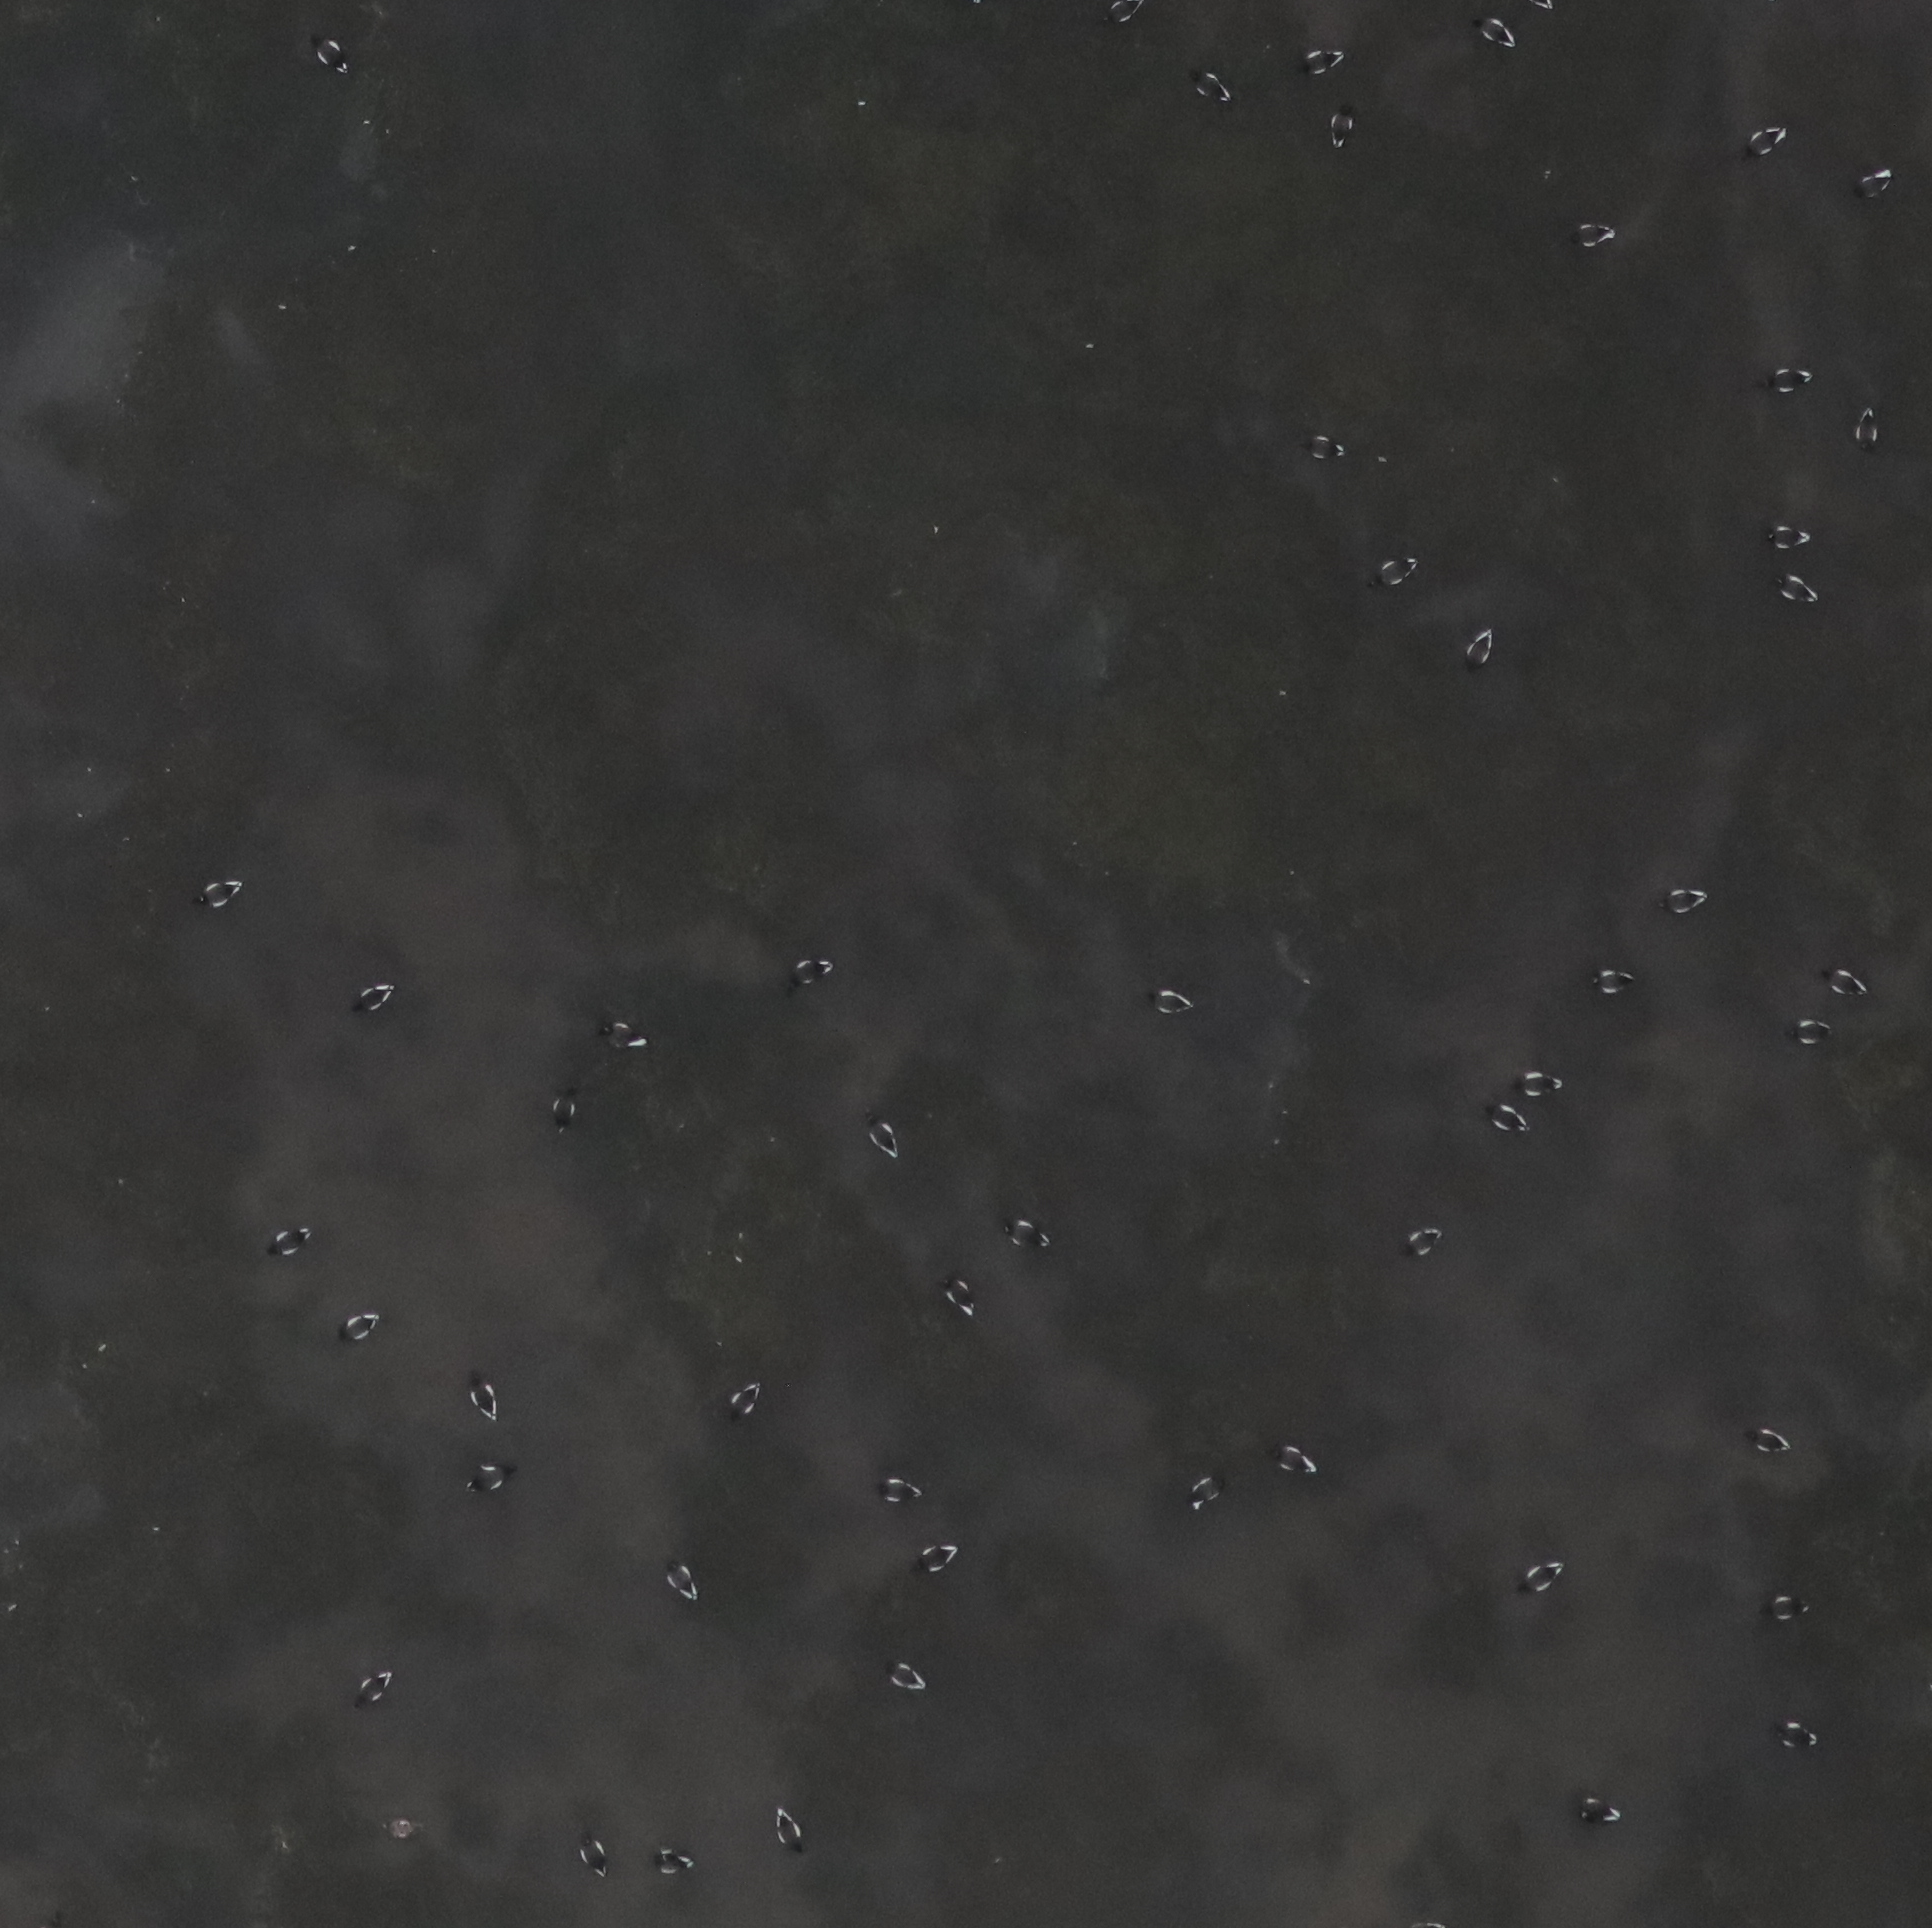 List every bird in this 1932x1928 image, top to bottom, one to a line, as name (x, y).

brant (1123, 9)
brant (1496, 32)
brant (331, 55)
brant (1322, 62)
brant (1212, 86)
brant (1340, 123)
brant (1764, 143)
brant (1869, 184)
brant (1592, 234)
brant (1788, 379)
brant (1865, 429)
brant (1323, 447)
brant (1788, 535)
brant (1395, 573)
brant (1795, 588)
brant (1479, 650)
brant (219, 894)
brant (1683, 900)
brant (810, 971)
brant (1613, 982)
brant (1845, 982)
brant (372, 997)
brant (1168, 1002)
brant (1813, 1032)
brant (623, 1035)
brant (1537, 1083)
brant (566, 1108)
brant (1508, 1119)
brant (881, 1136)
brant (1027, 1233)
brant (288, 1243)
brant (1422, 1243)
brant (960, 1295)
brant (359, 1328)
brant (483, 1398)
brant (742, 1399)
brant (1769, 1440)
brant (1295, 1458)
brant (489, 1477)
brant (897, 1487)
brant (1206, 1492)
brant (934, 1559)
brant (1541, 1576)
brant (681, 1579)
brant (1787, 1609)
brant (902, 1676)
brant (372, 1687)
brant (1797, 1738)
brant (1595, 1816)
other bird (405, 1823)
brant (788, 1830)
brant (594, 1854)
brant (670, 1862)